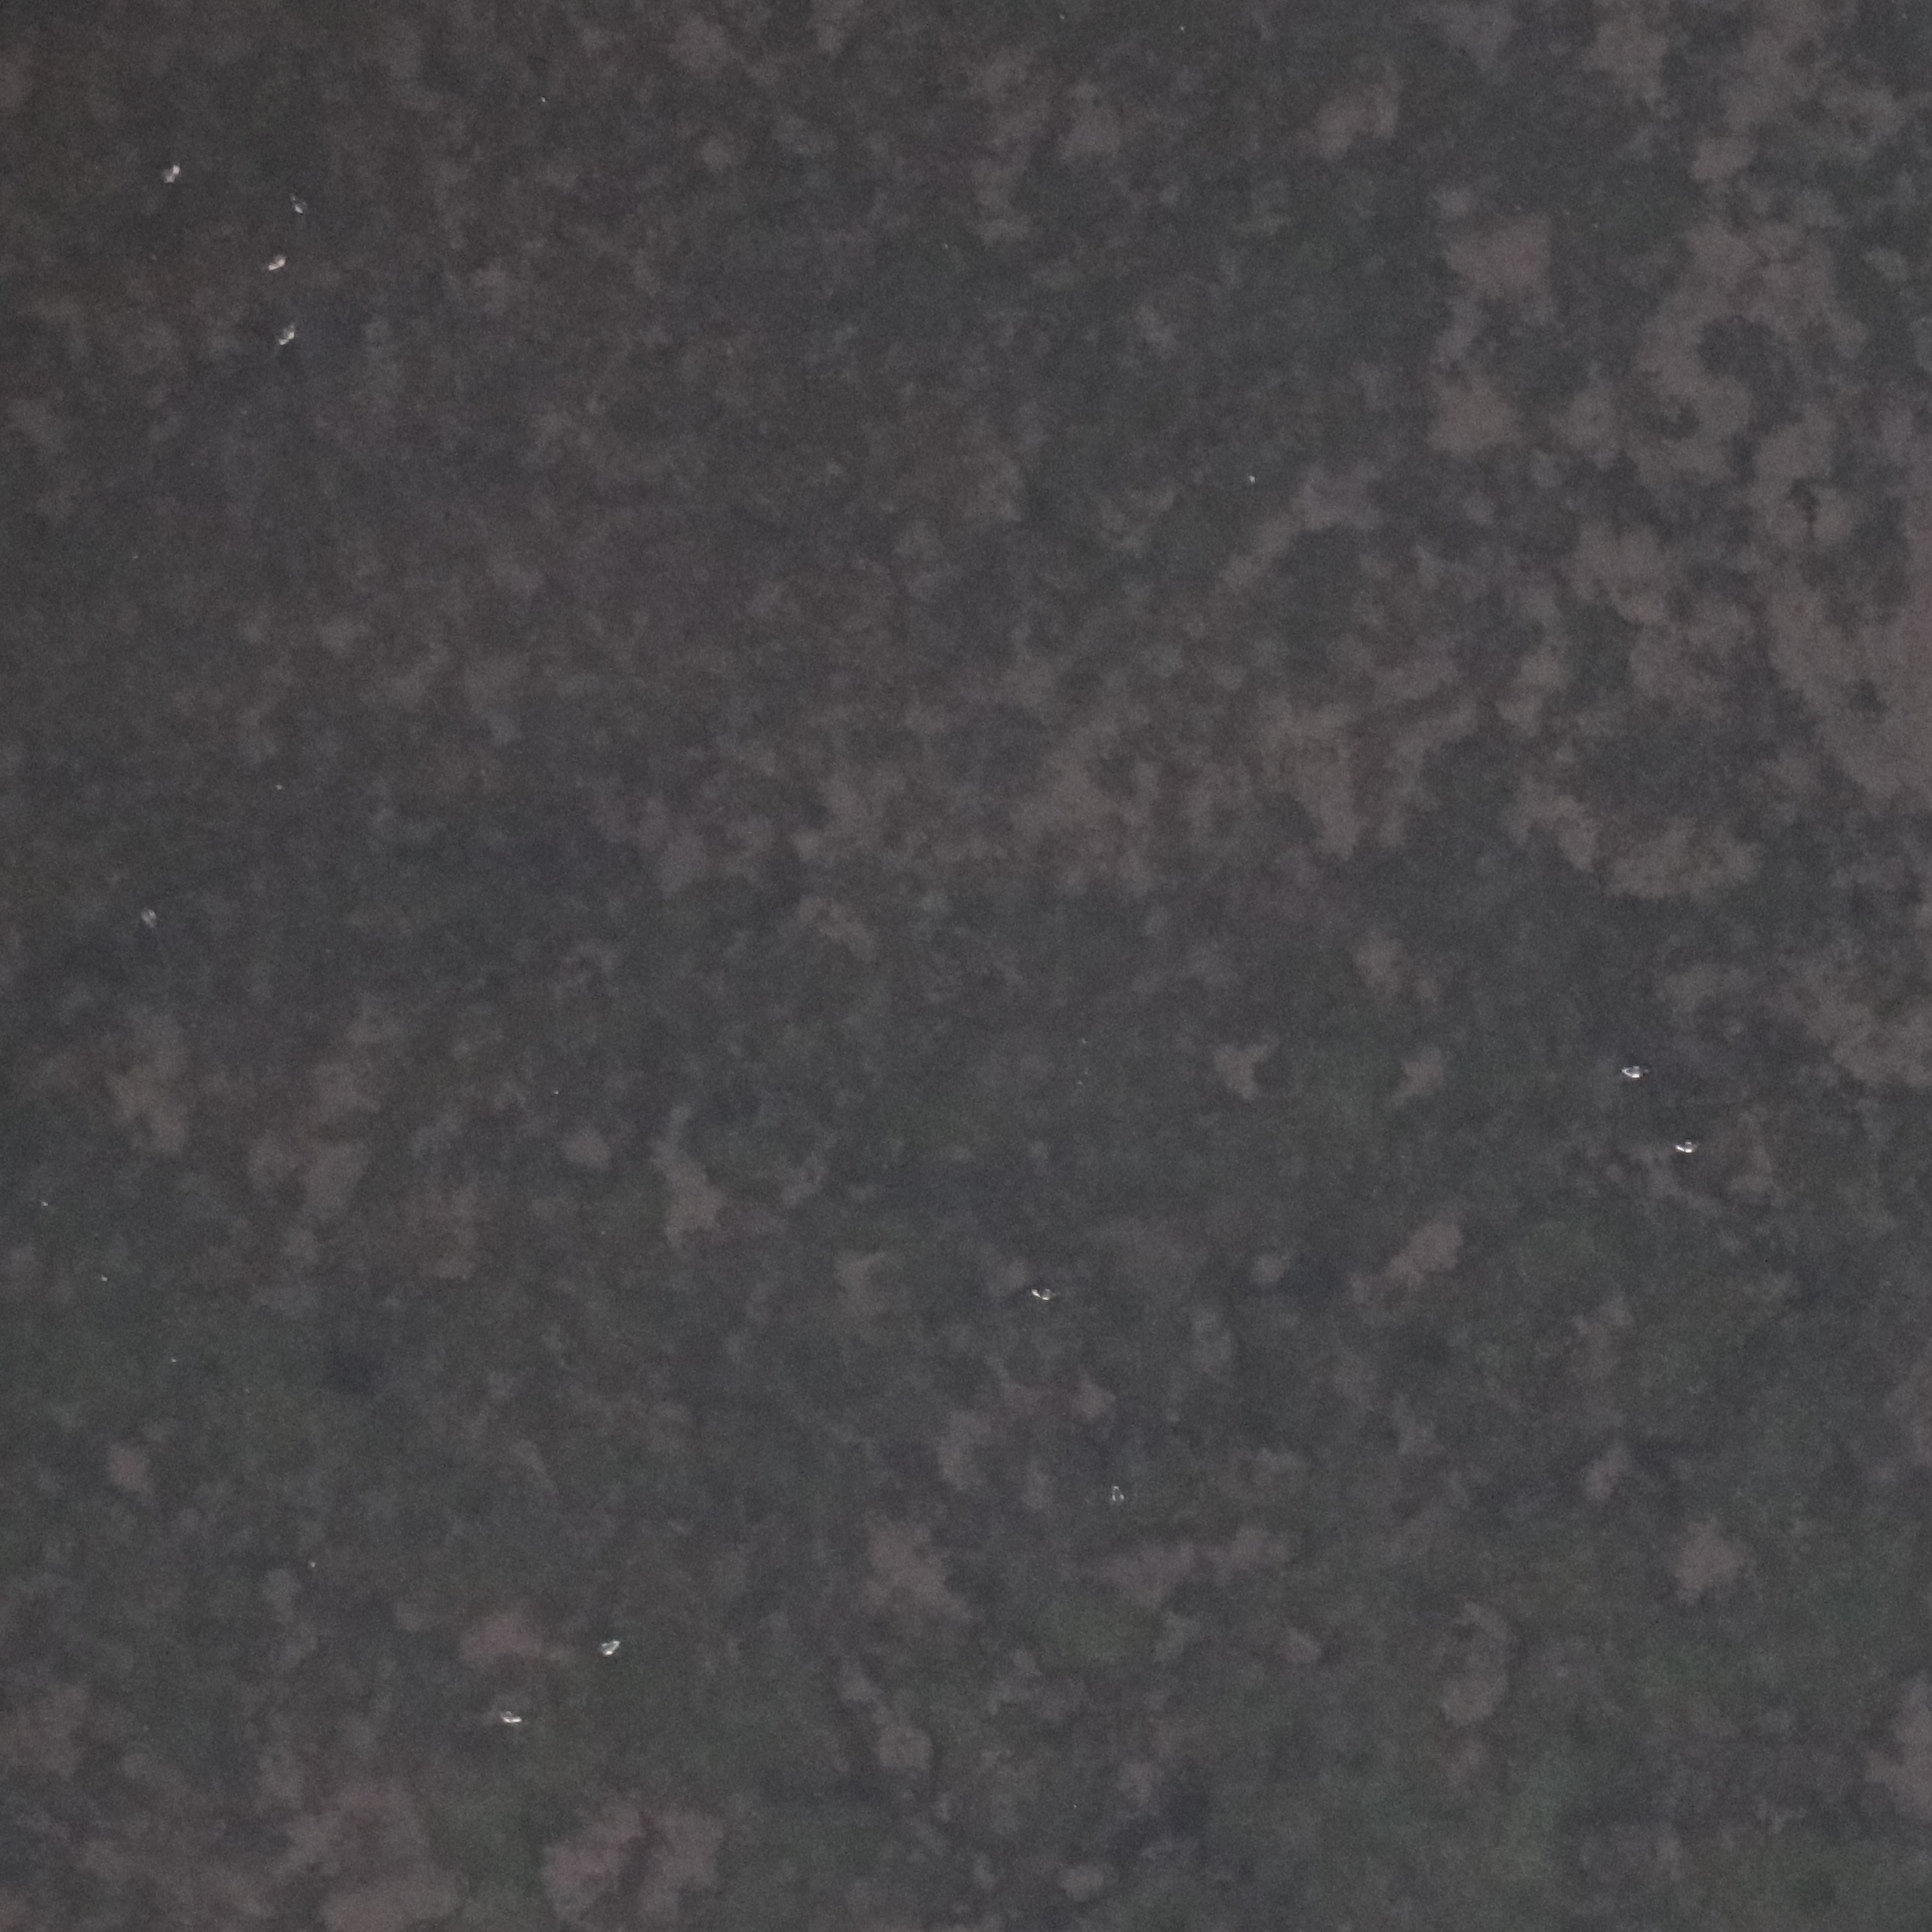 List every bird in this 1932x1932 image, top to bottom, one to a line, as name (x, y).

brant (168, 175)
brant (296, 209)
brant (281, 261)
brant (289, 337)
brant (147, 917)
brant (1634, 1072)
brant (1688, 1146)
brant (1045, 1294)
brant (1119, 1498)
brant (609, 1648)
brant (510, 1716)